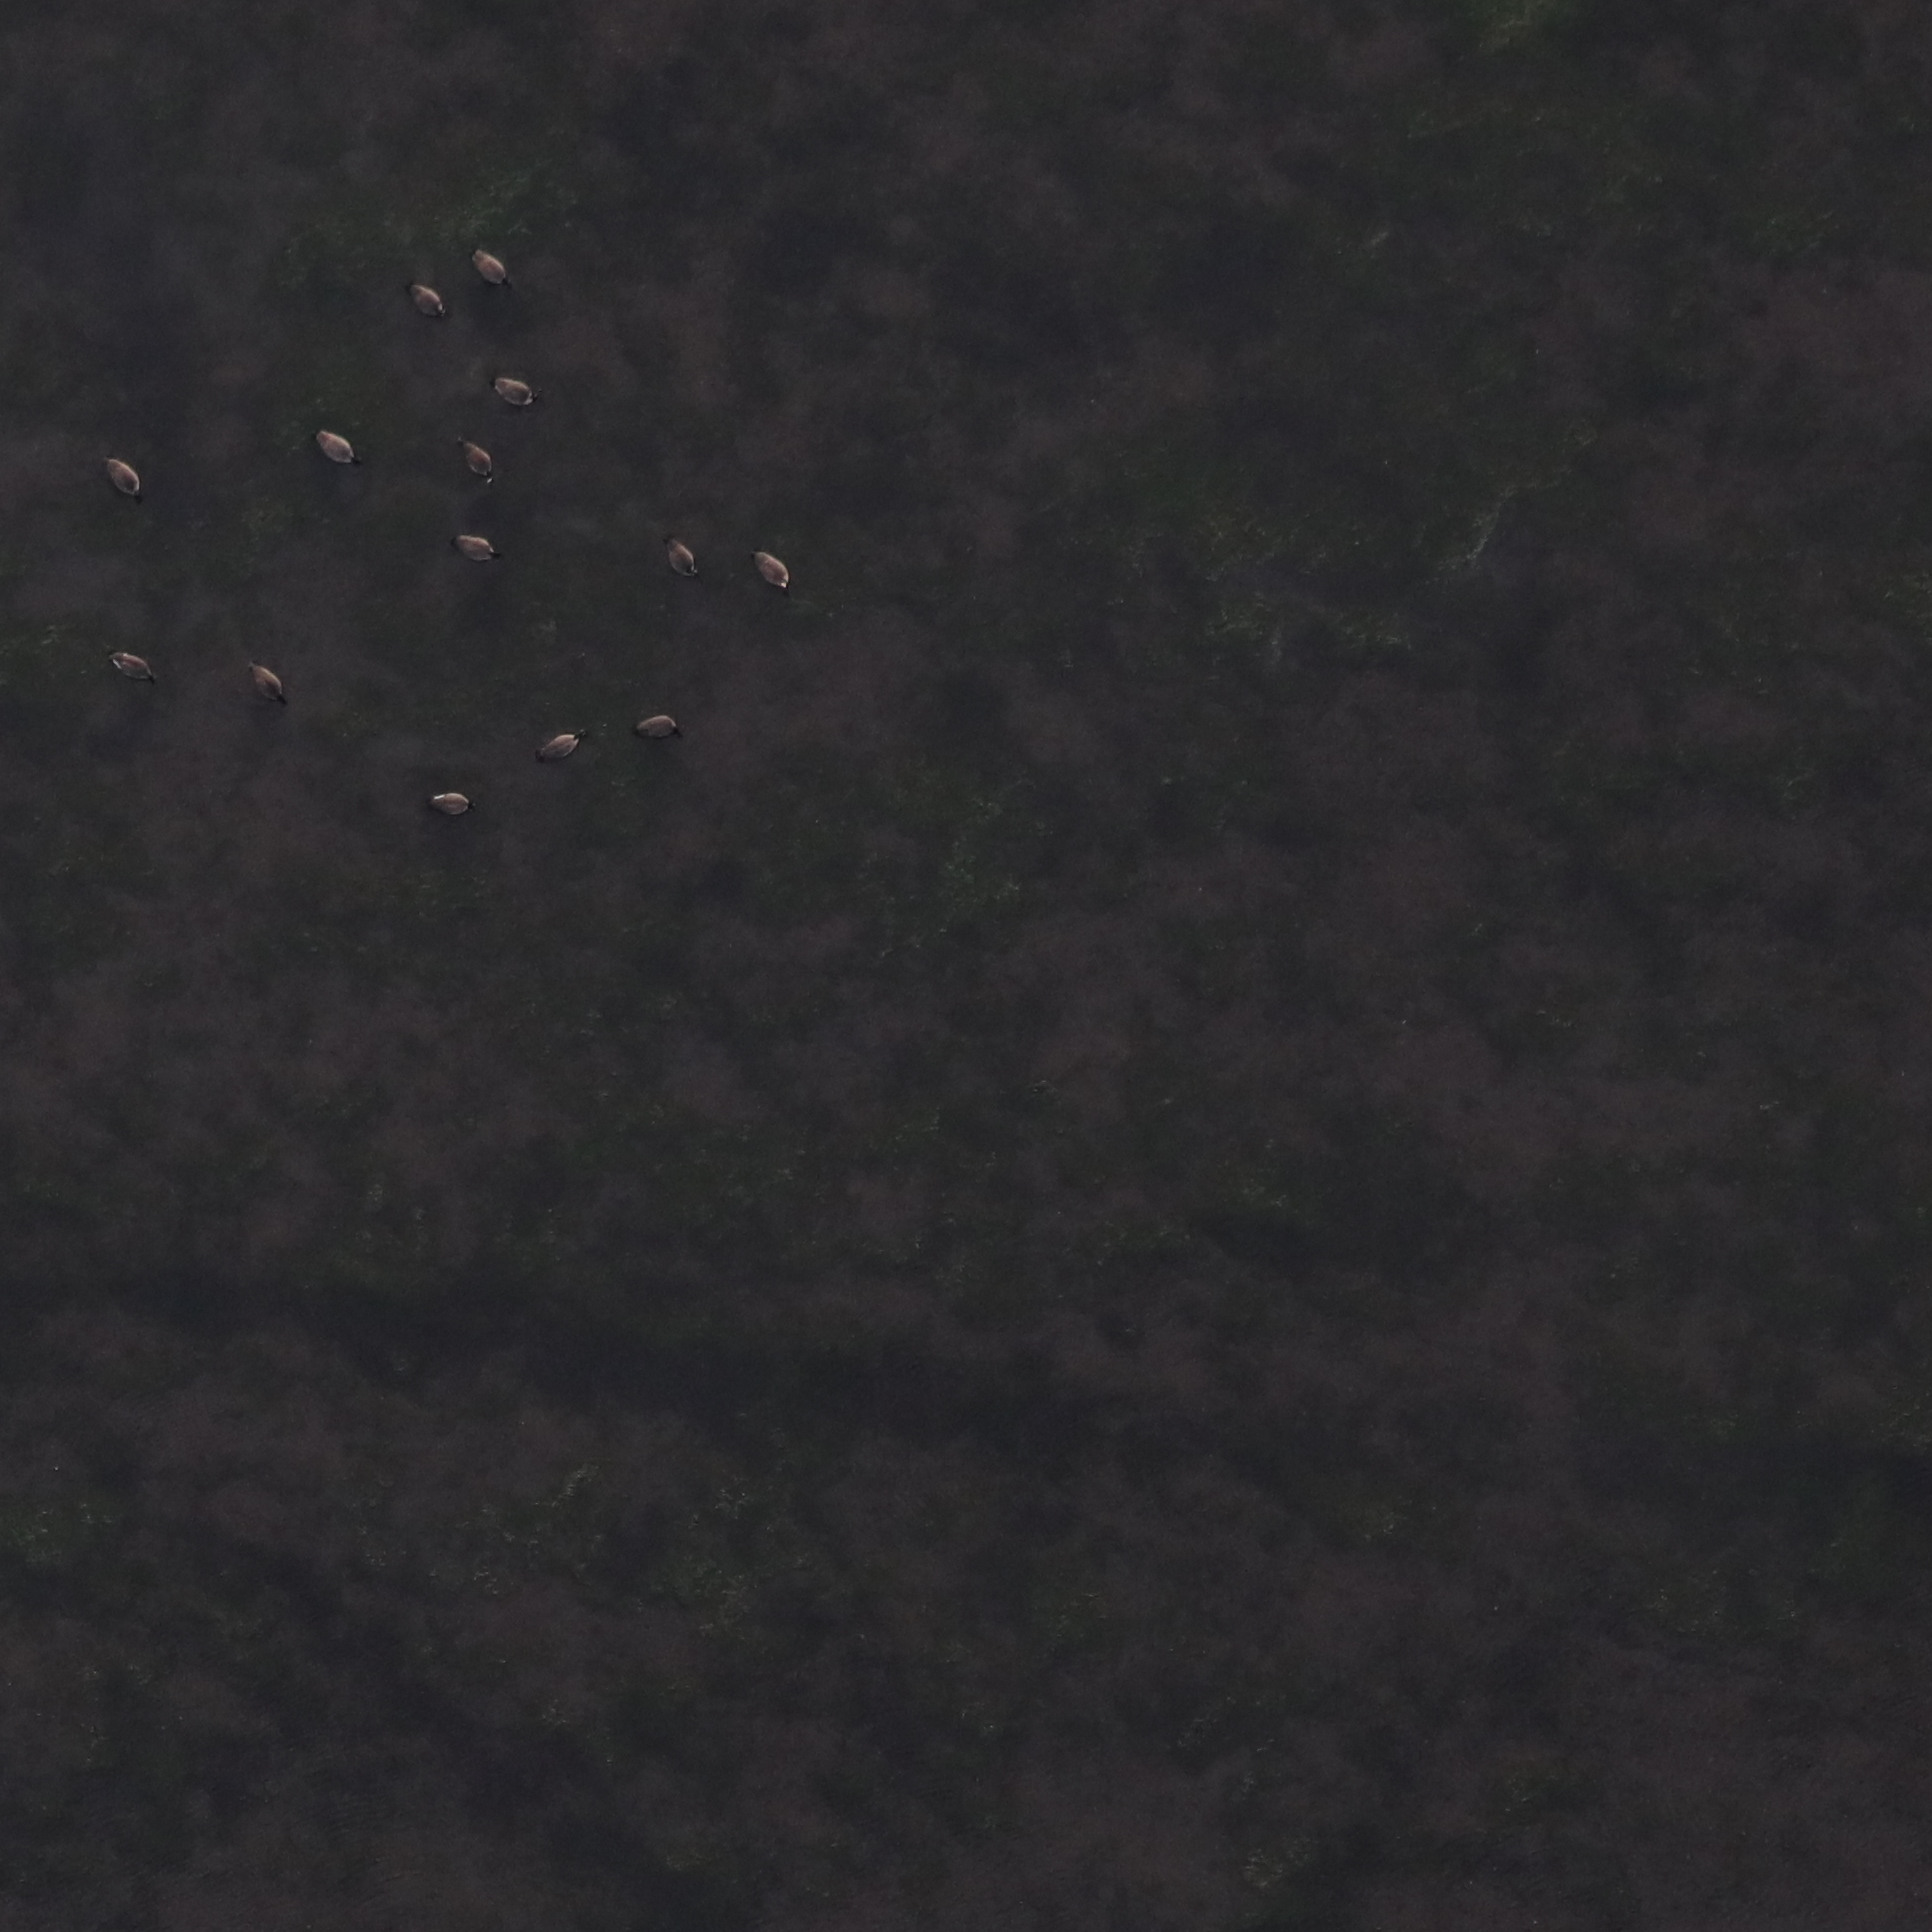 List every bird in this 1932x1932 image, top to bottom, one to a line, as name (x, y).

Canada goose (488, 270)
Canada goose (426, 301)
Canada goose (513, 393)
Canada goose (335, 449)
Canada goose (478, 460)
Canada goose (124, 479)
Canada goose (474, 546)
Canada goose (679, 557)
Canada goose (770, 569)
Canada goose (134, 667)
Canada goose (264, 680)
Canada goose (659, 729)
Canada goose (561, 747)
Canada goose (452, 805)